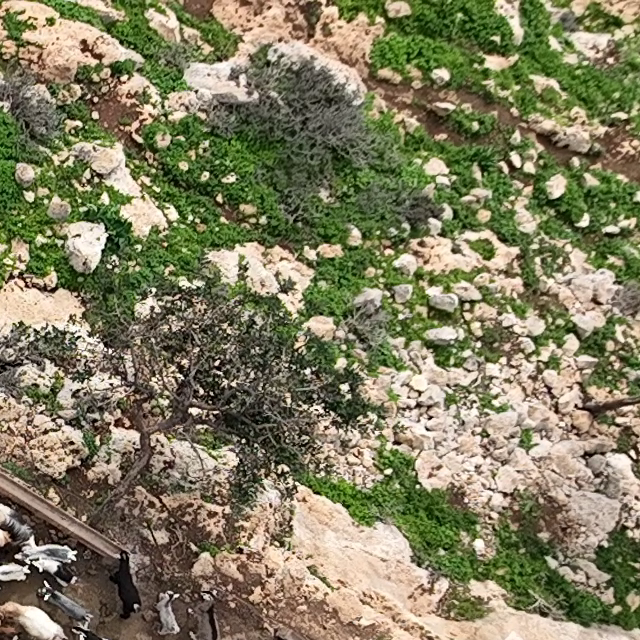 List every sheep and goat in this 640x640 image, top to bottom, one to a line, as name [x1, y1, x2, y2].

goat [0, 502, 33, 542]
goat [0, 522, 12, 548]
goat [0, 534, 11, 566]
goat [13, 544, 75, 563]
goat [109, 550, 139, 621]
goat [31, 557, 77, 589]
goat [0, 563, 30, 587]
goat [36, 583, 91, 625]
goat [155, 592, 181, 636]
goat [185, 592, 220, 639]
goat [0, 602, 68, 639]
goat [72, 623, 136, 639]
goat [0, 626, 21, 639]
goat [219, 627, 272, 639]